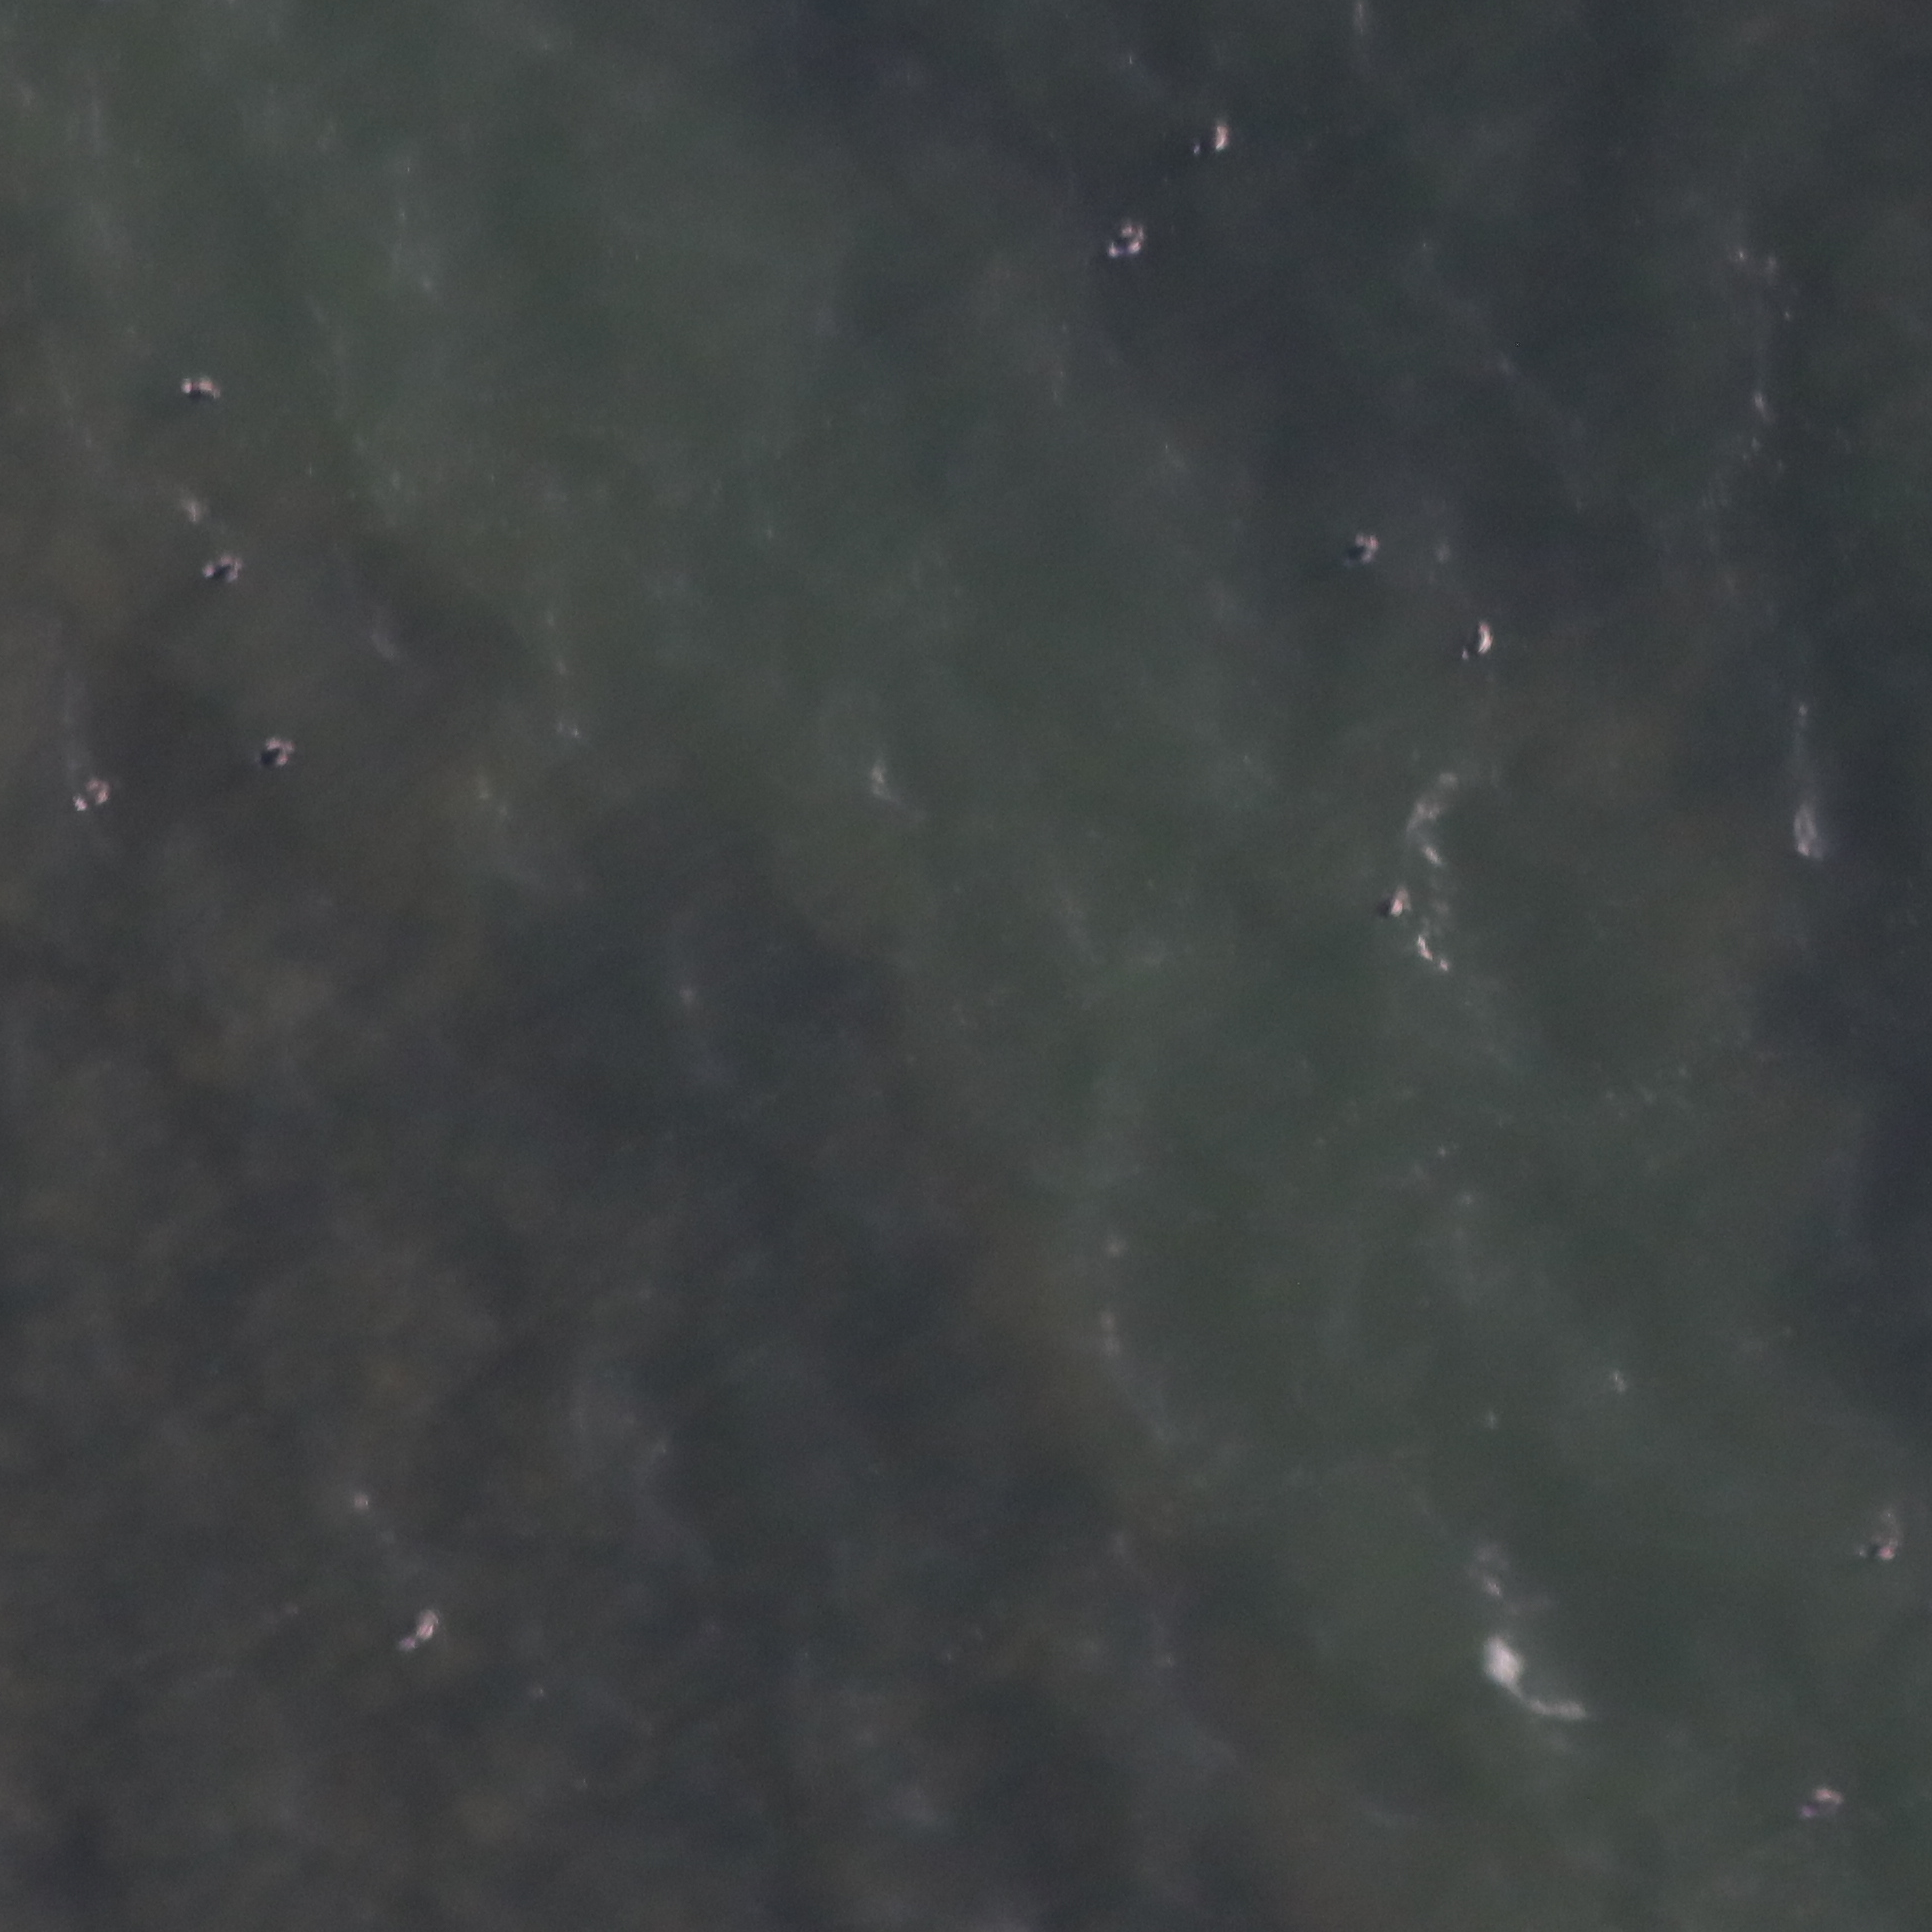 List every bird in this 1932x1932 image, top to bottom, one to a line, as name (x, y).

brant (1214, 141)
brant (1128, 240)
brant (205, 386)
brant (1361, 550)
brant (221, 567)
brant (1477, 643)
brant (271, 756)
brant (88, 793)
brant (1391, 909)
brant (1878, 1549)
brant (416, 1633)
brant (1823, 1803)